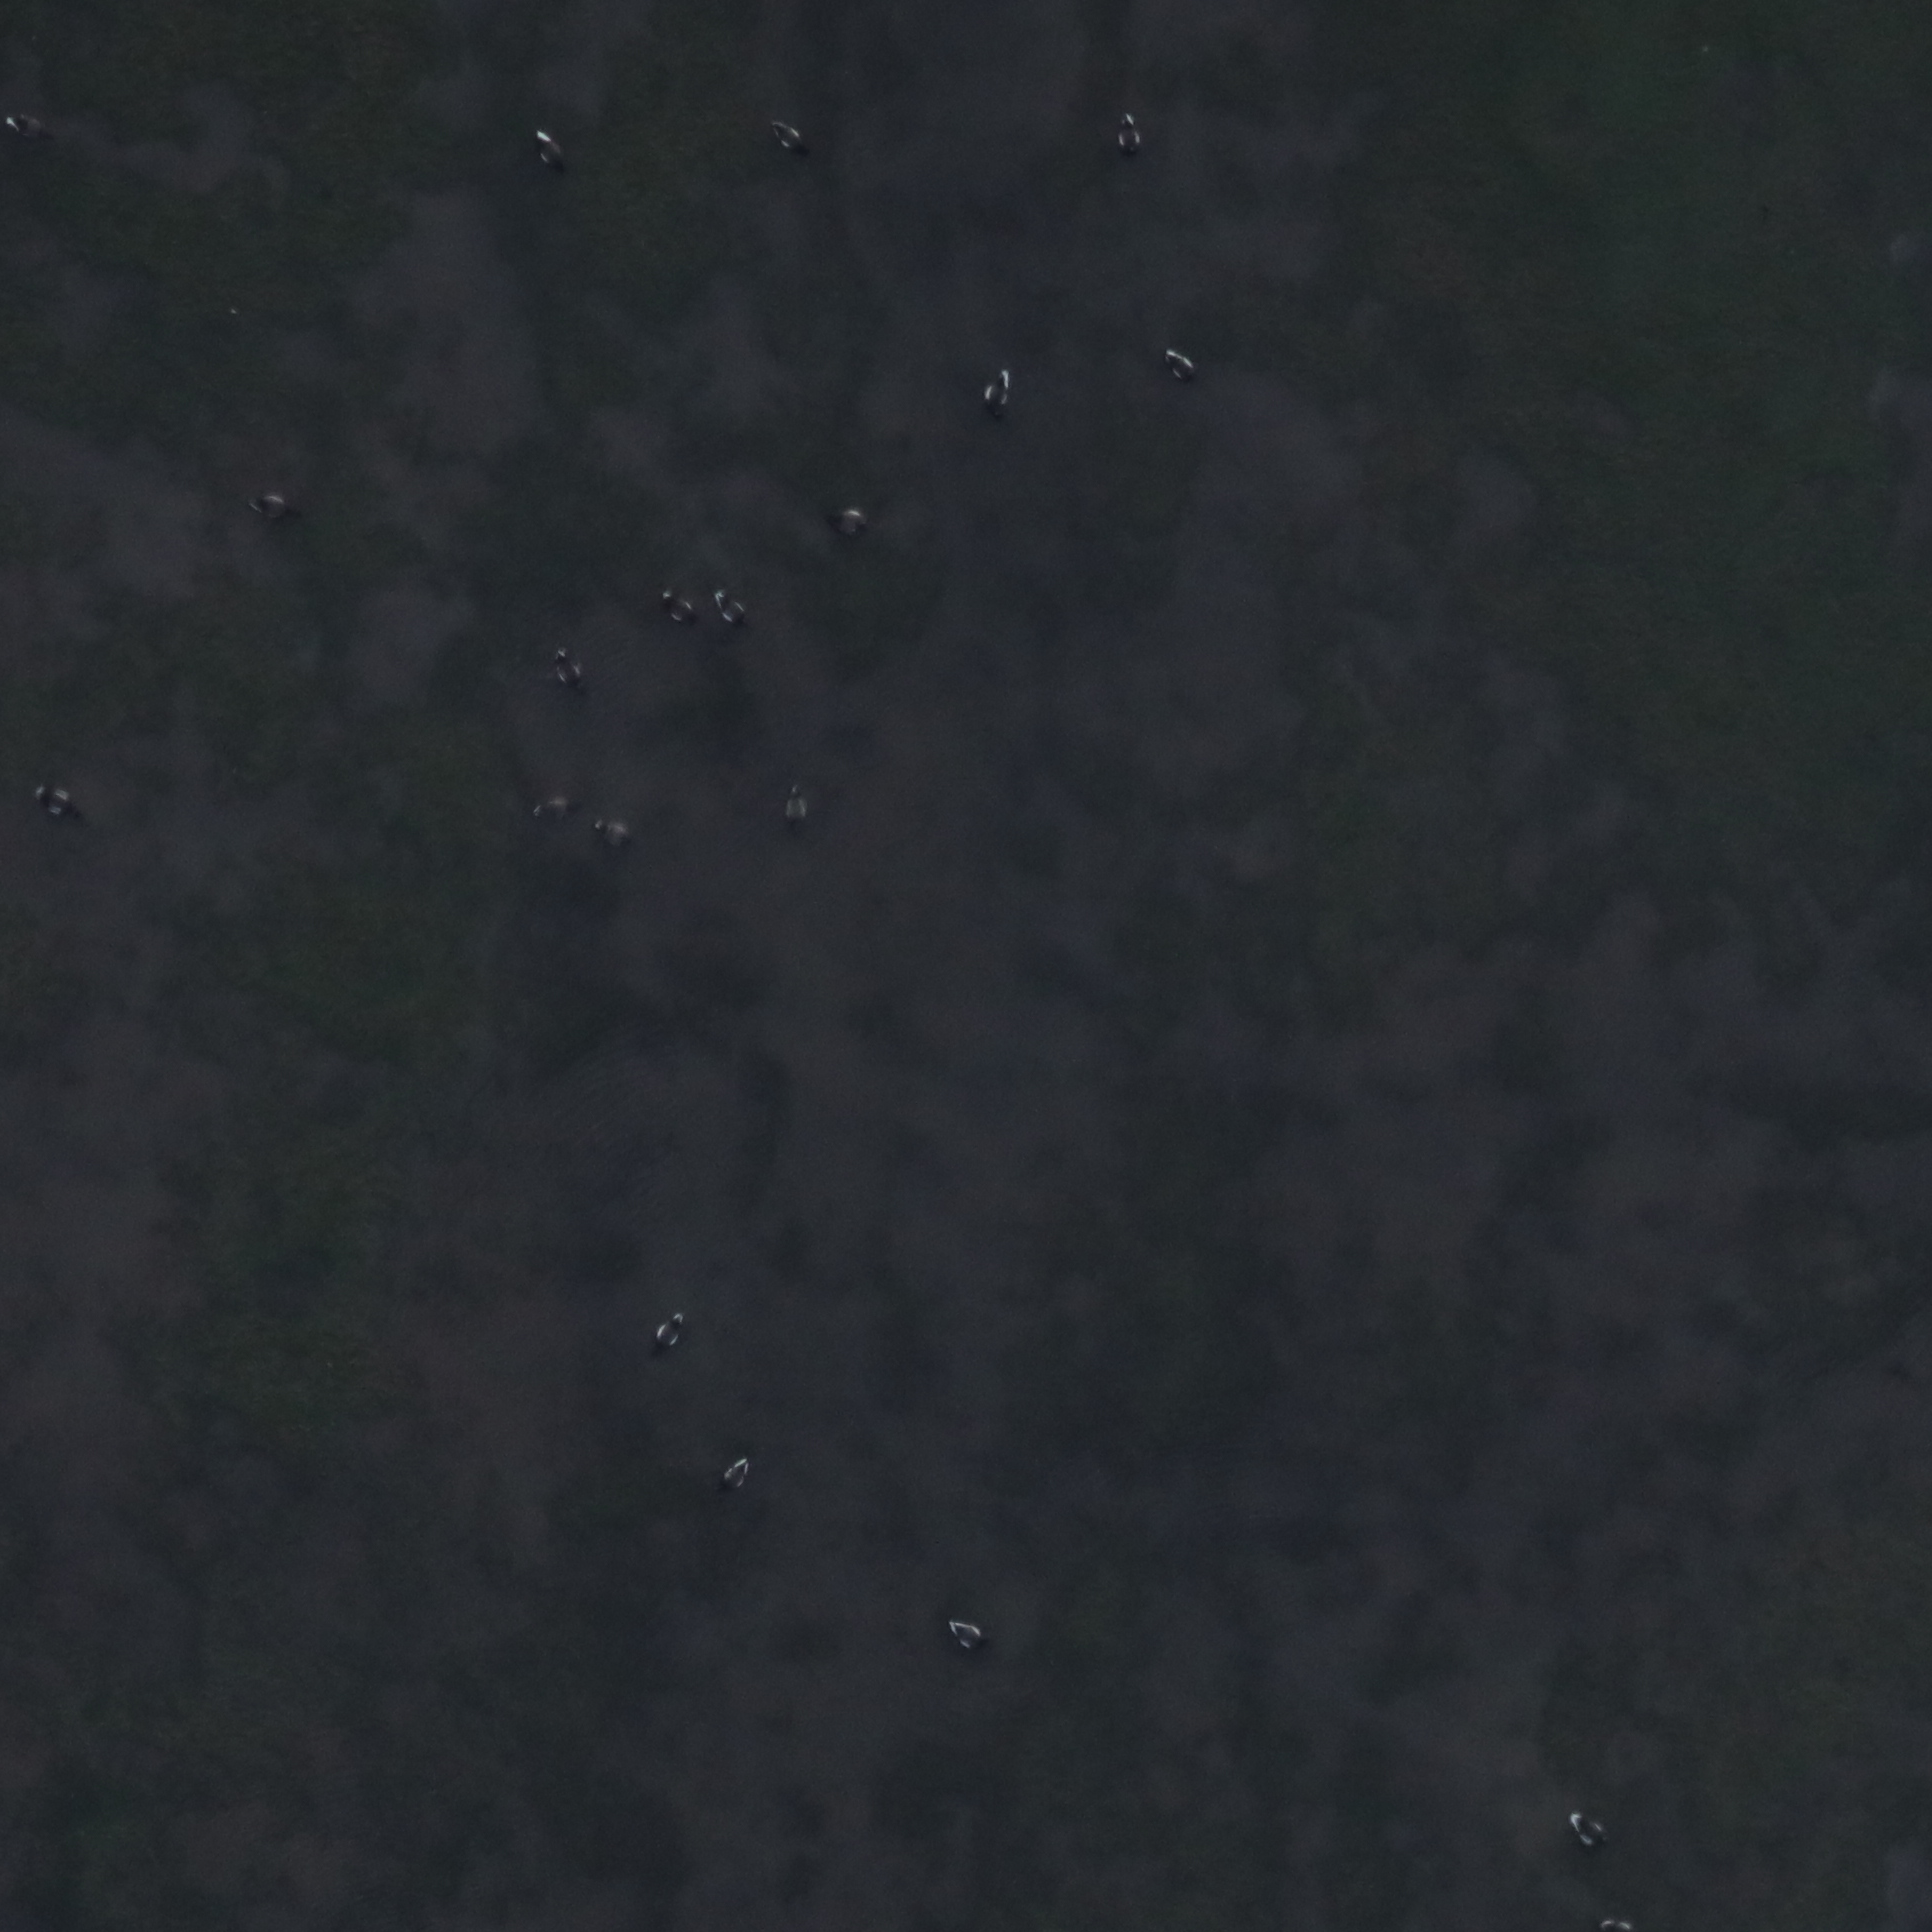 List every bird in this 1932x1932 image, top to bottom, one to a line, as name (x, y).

brant (23, 124)
brant (788, 137)
brant (1128, 137)
brant (549, 151)
brant (1180, 365)
brant (999, 392)
brant (274, 505)
brant (850, 521)
brant (680, 608)
brant (730, 608)
brant (567, 669)
brant (55, 801)
brant (795, 808)
brant (550, 810)
brant (614, 833)
brant (669, 1333)
brant (736, 1476)
brant (967, 1635)
brant (1588, 1831)
brant (1617, 1930)